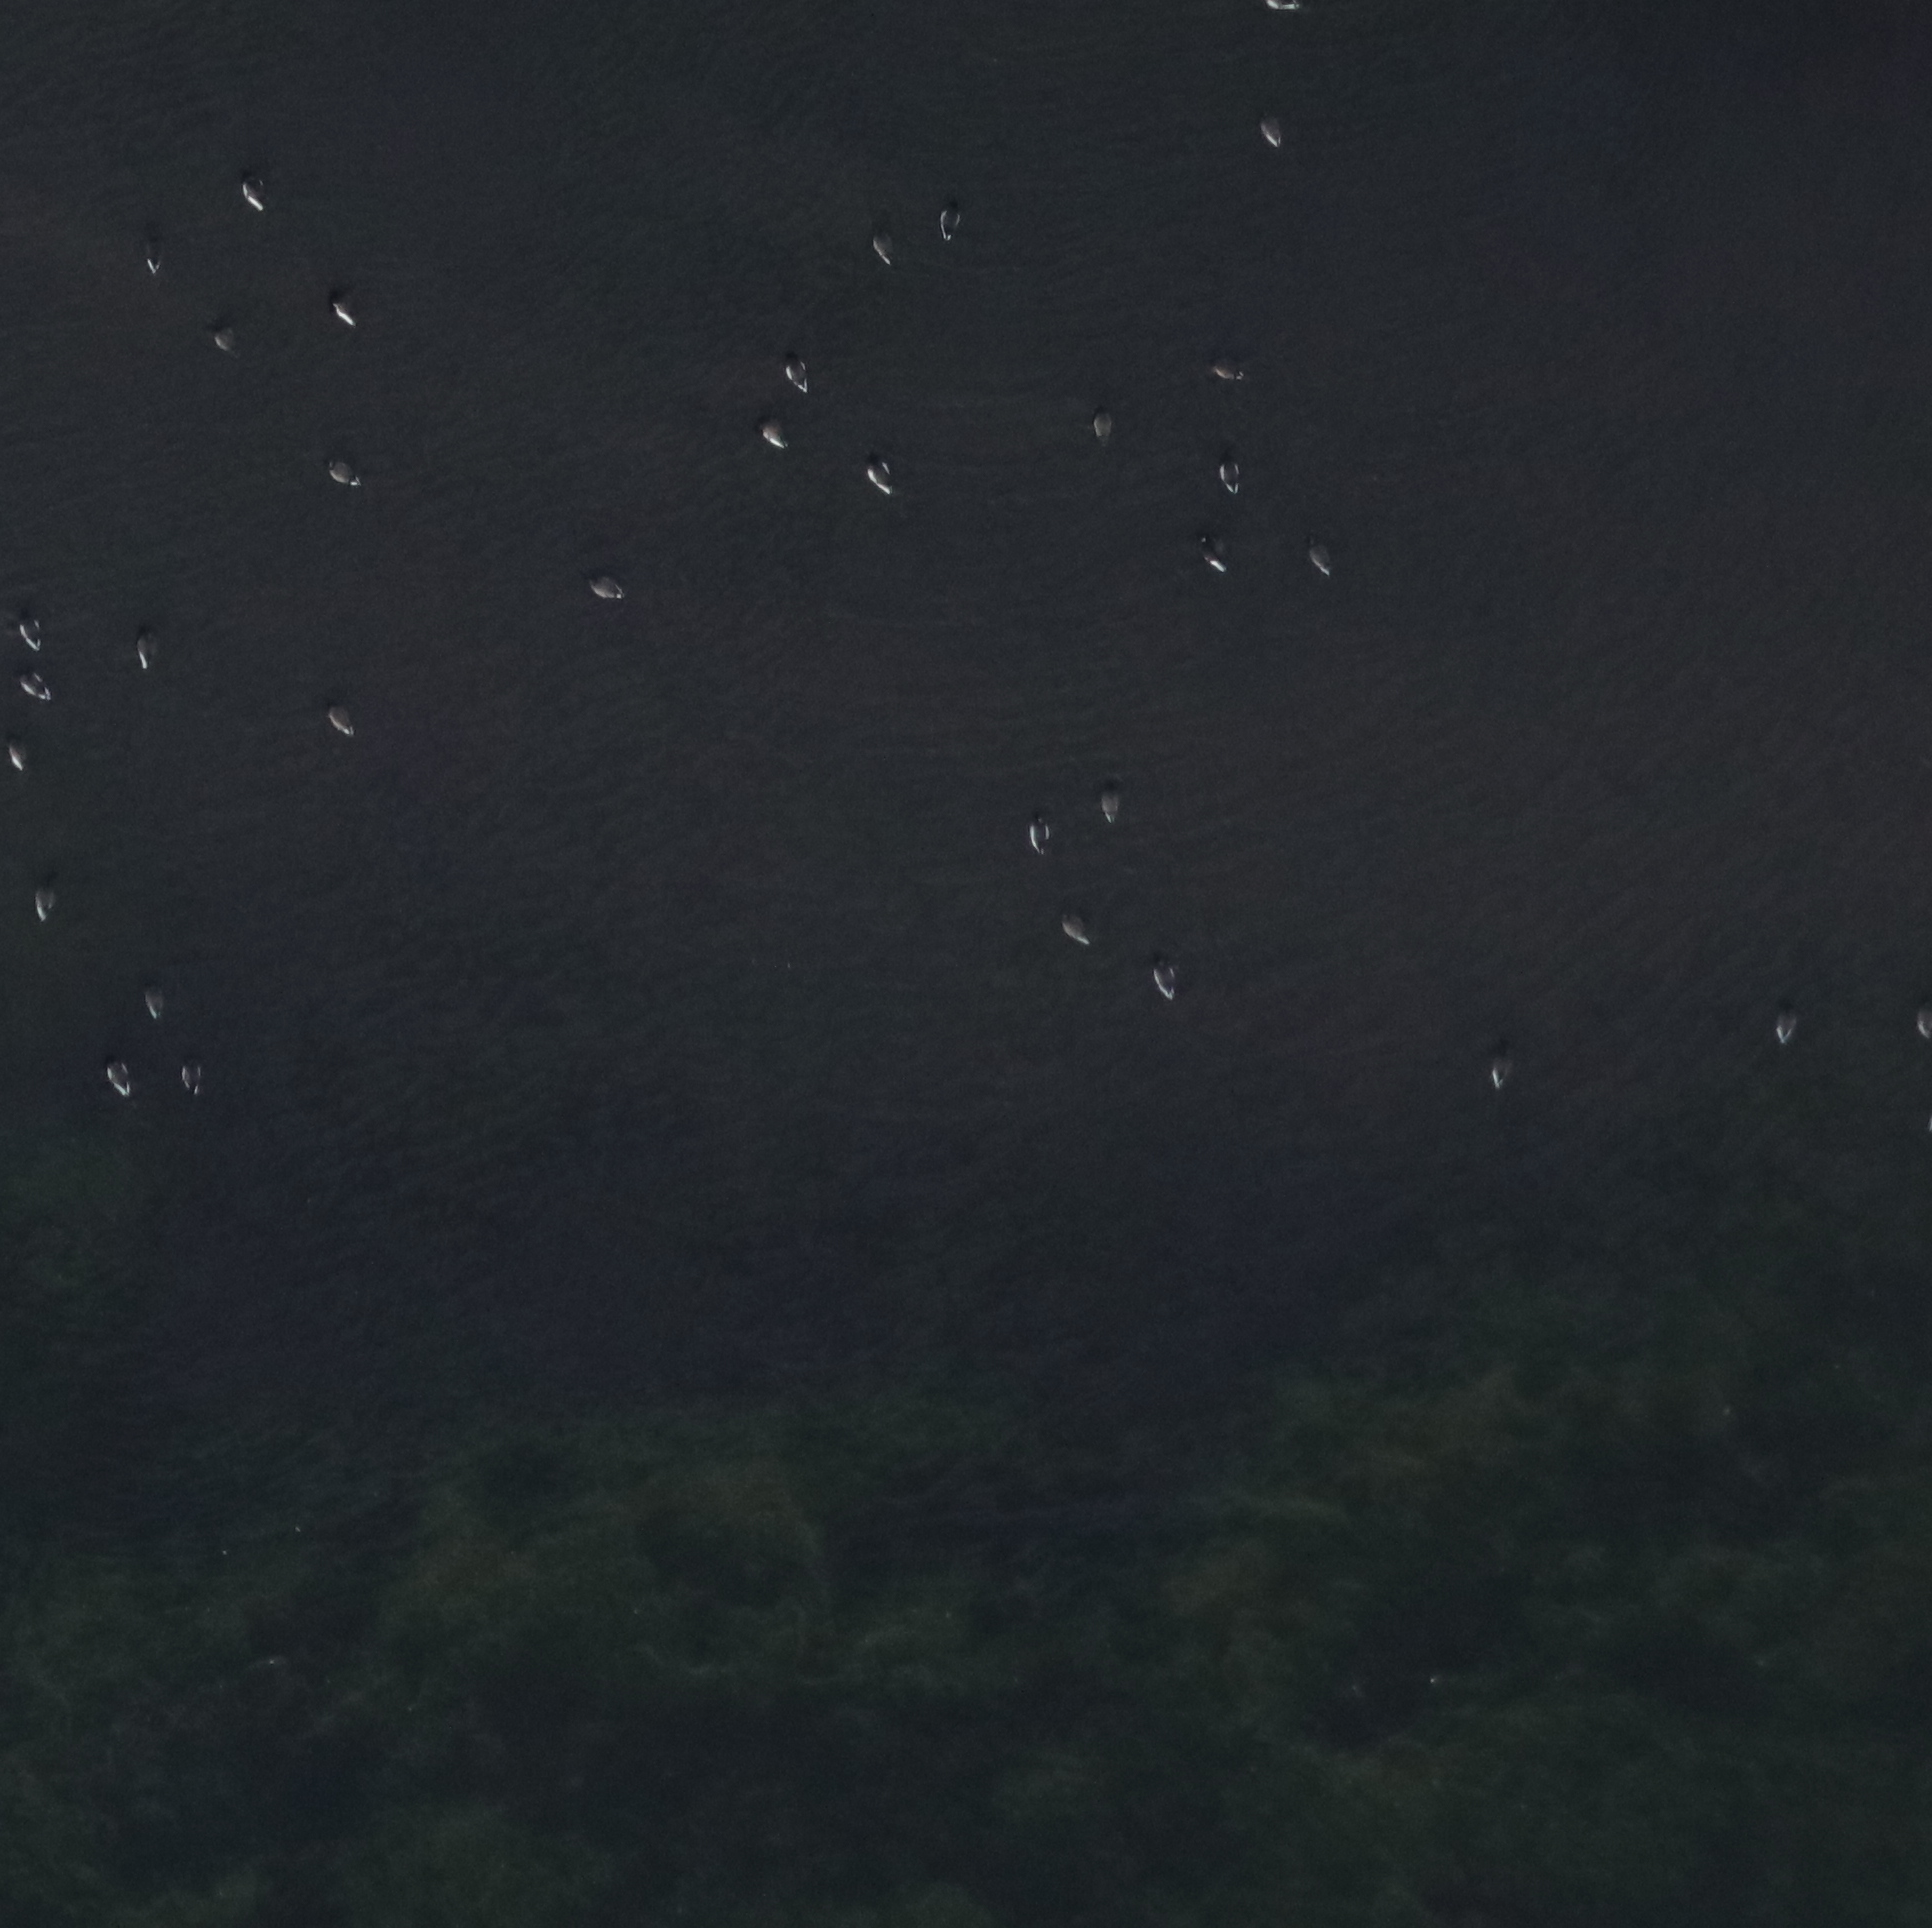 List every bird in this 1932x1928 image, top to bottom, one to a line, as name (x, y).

brant (1271, 128)
brant (253, 193)
brant (950, 221)
brant (881, 245)
brant (153, 248)
brant (346, 308)
brant (226, 341)
brant (1226, 369)
brant (798, 374)
brant (1100, 425)
brant (776, 433)
brant (342, 471)
brant (882, 475)
brant (1228, 475)
brant (1216, 550)
brant (1321, 554)
brant (605, 587)
brant (30, 633)
brant (144, 650)
brant (33, 686)
brant (343, 721)
brant (17, 750)
brant (1110, 802)
brant (1038, 834)
brant (45, 896)
brant (1072, 932)
brant (1164, 976)
brant (159, 1002)
brant (1931, 1019)
brant (1787, 1022)
brant (1501, 1067)
brant (118, 1072)
brant (192, 1079)